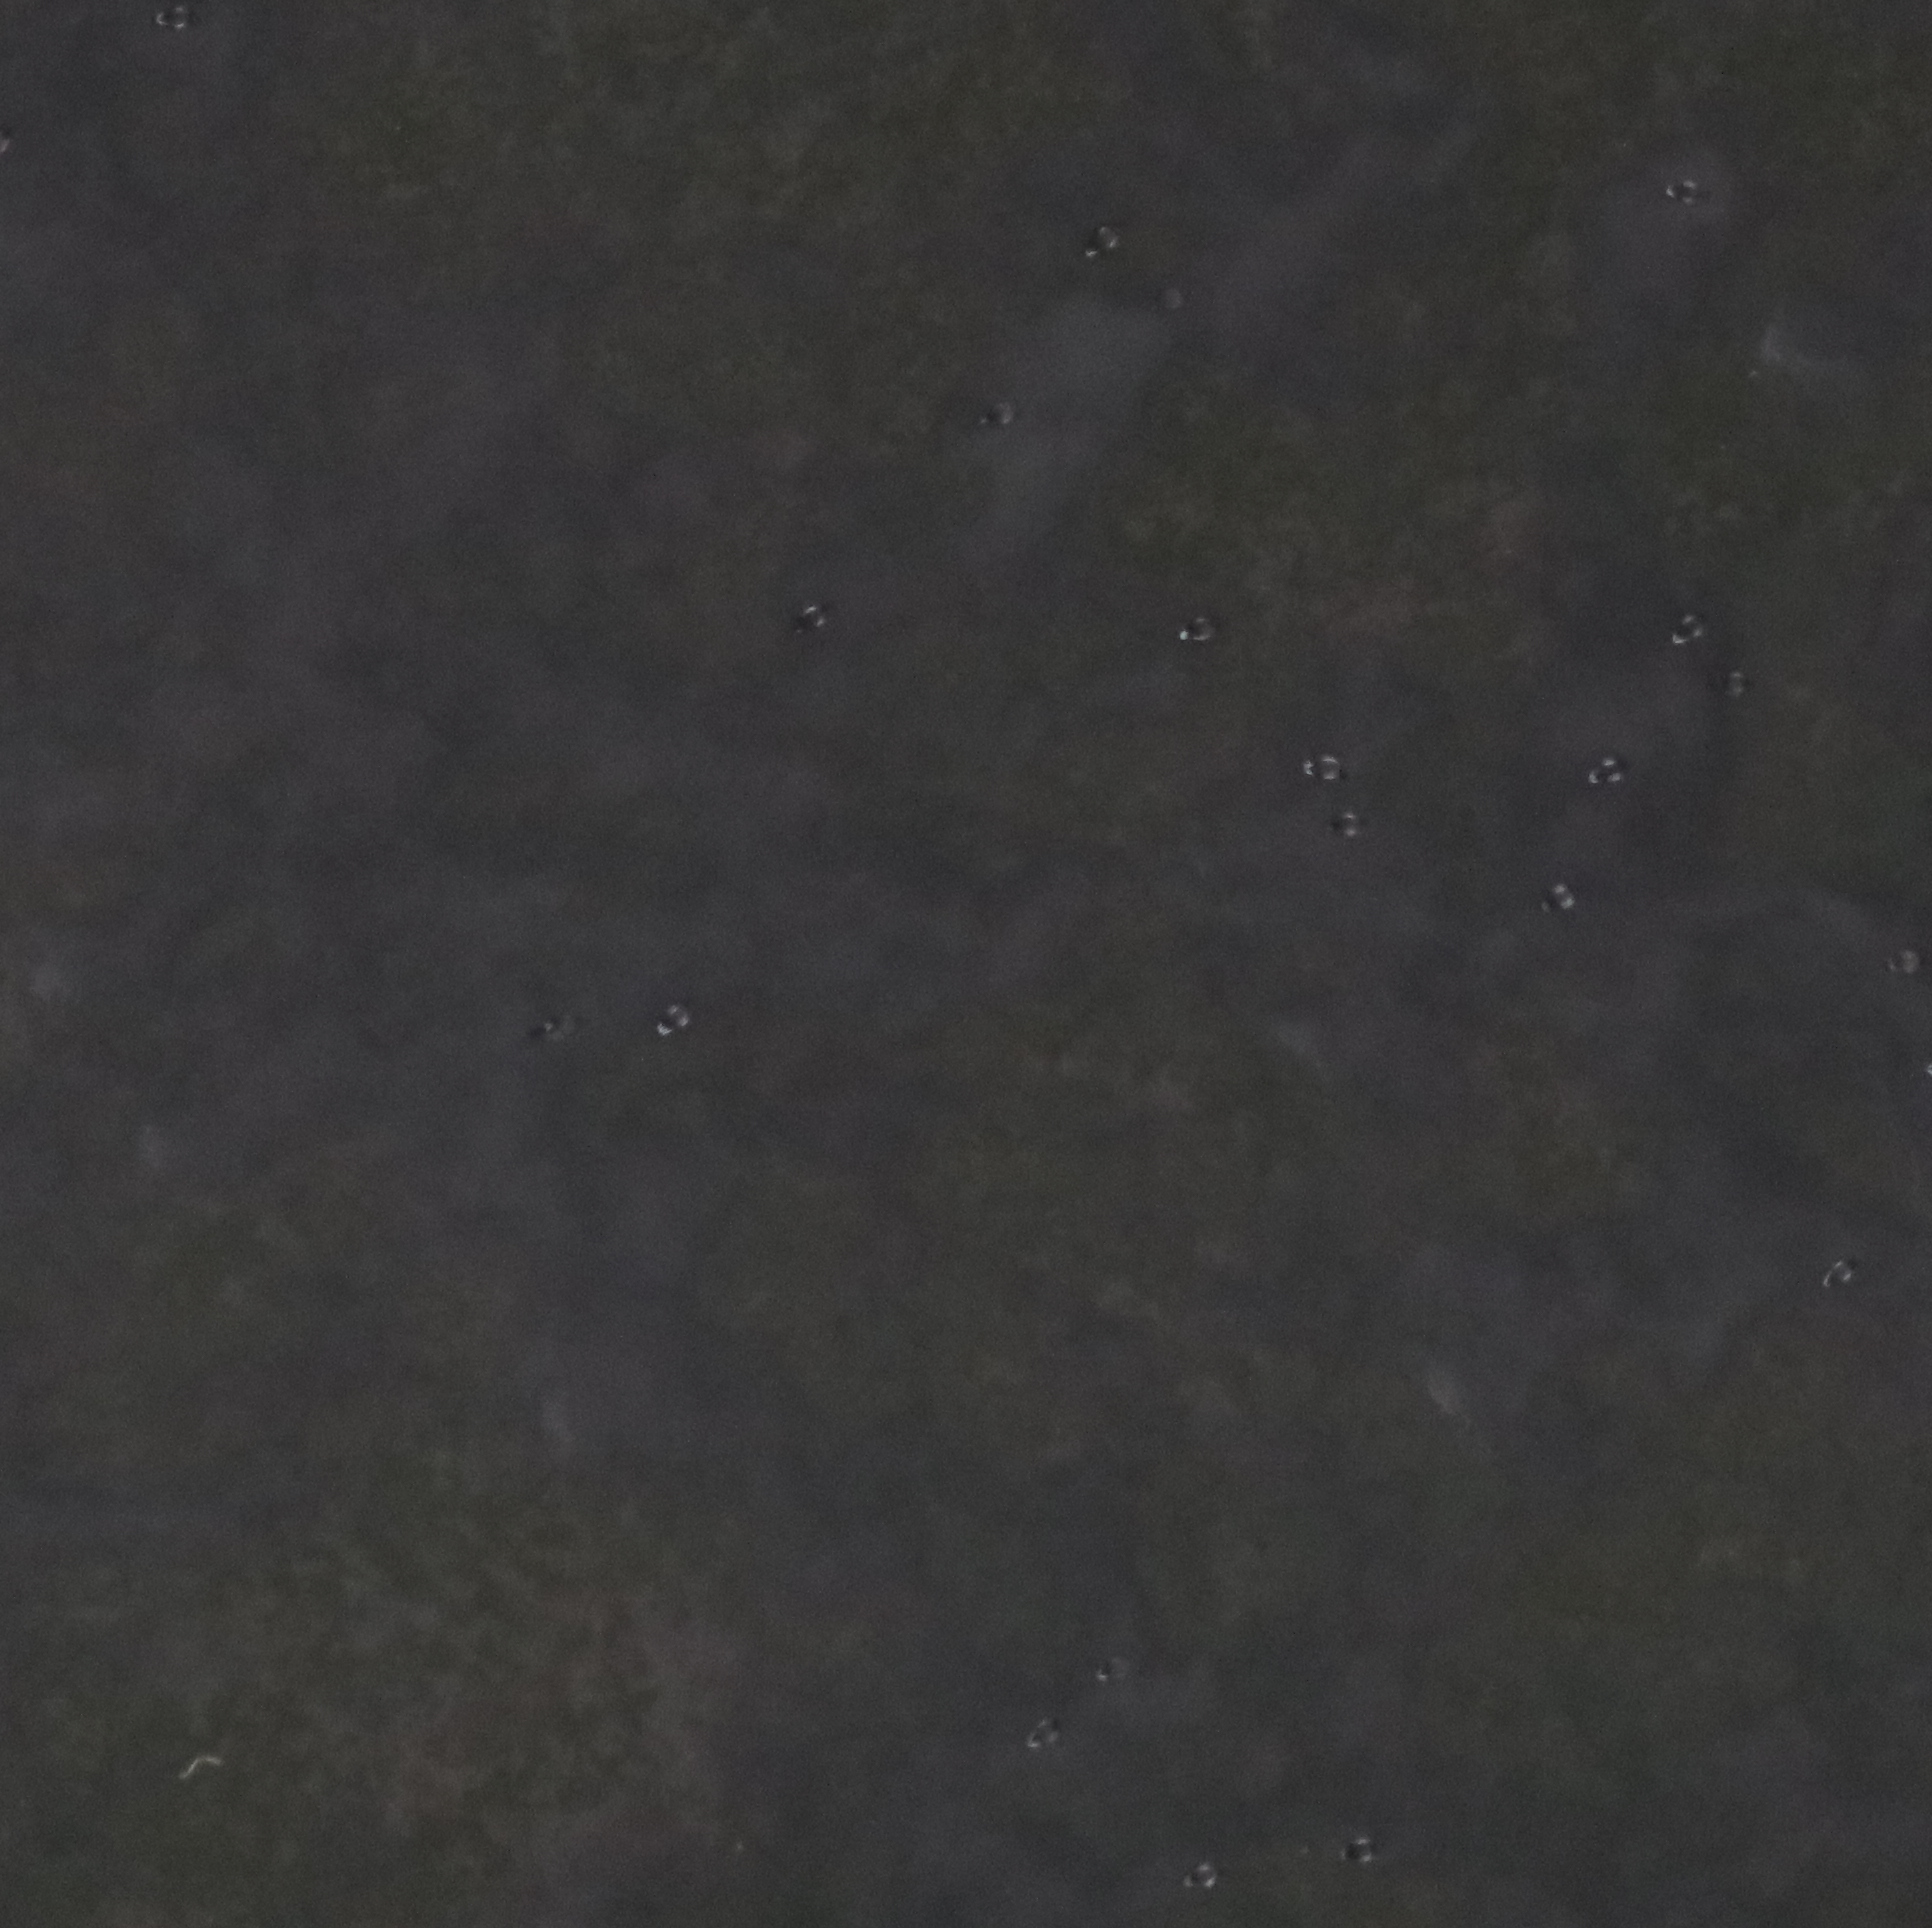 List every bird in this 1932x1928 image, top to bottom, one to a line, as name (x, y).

brant (176, 19)
brant (1683, 189)
brant (1098, 244)
brant (1004, 410)
brant (807, 621)
brant (1685, 625)
brant (1200, 630)
brant (1728, 680)
brant (1326, 769)
brant (1607, 771)
brant (1345, 823)
brant (1555, 899)
brant (1911, 963)
brant (676, 1019)
brant (551, 1026)
brant (1835, 1275)
brant (1111, 1666)
brant (1045, 1732)
brant (1358, 1855)
brant (1203, 1875)